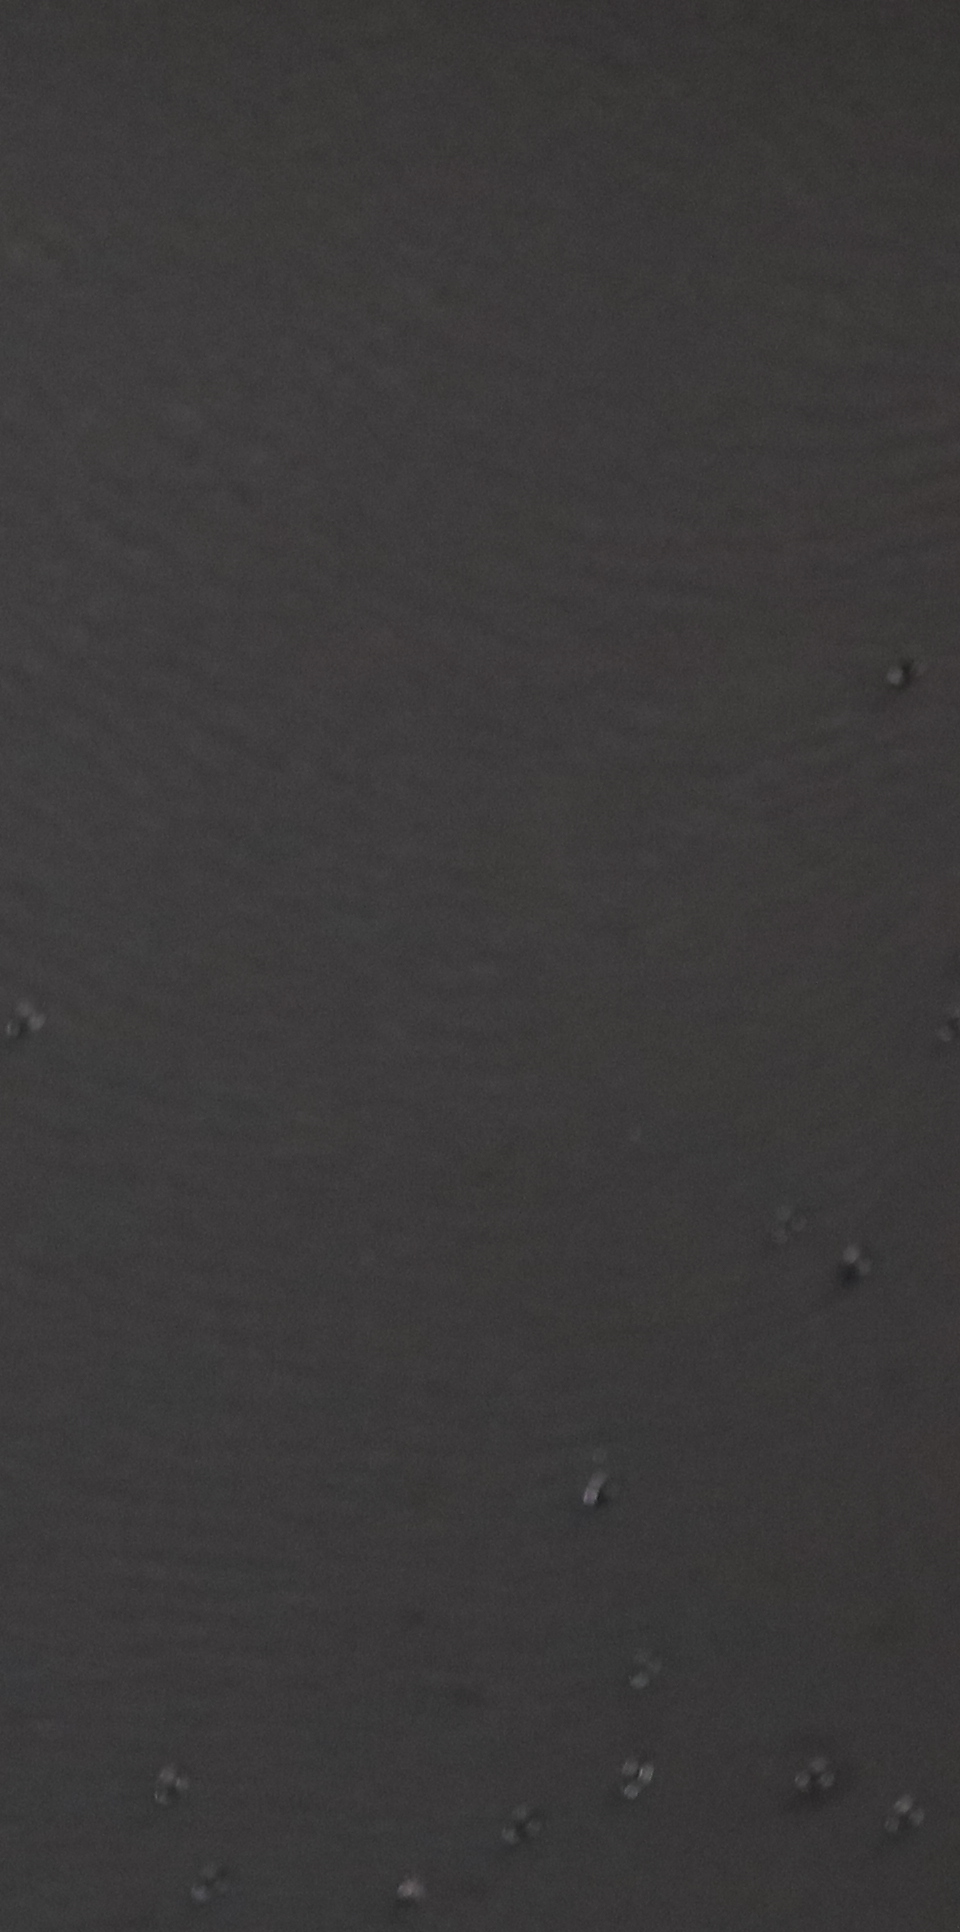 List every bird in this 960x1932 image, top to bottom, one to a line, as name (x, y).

brant (909, 664)
brant (950, 1022)
brant (3, 1023)
brant (792, 1220)
brant (855, 1263)
brant (602, 1486)
brant (647, 1667)
brant (640, 1773)
brant (815, 1773)
brant (168, 1785)
brant (905, 1811)
brant (518, 1822)
brant (211, 1882)
brant (410, 1894)